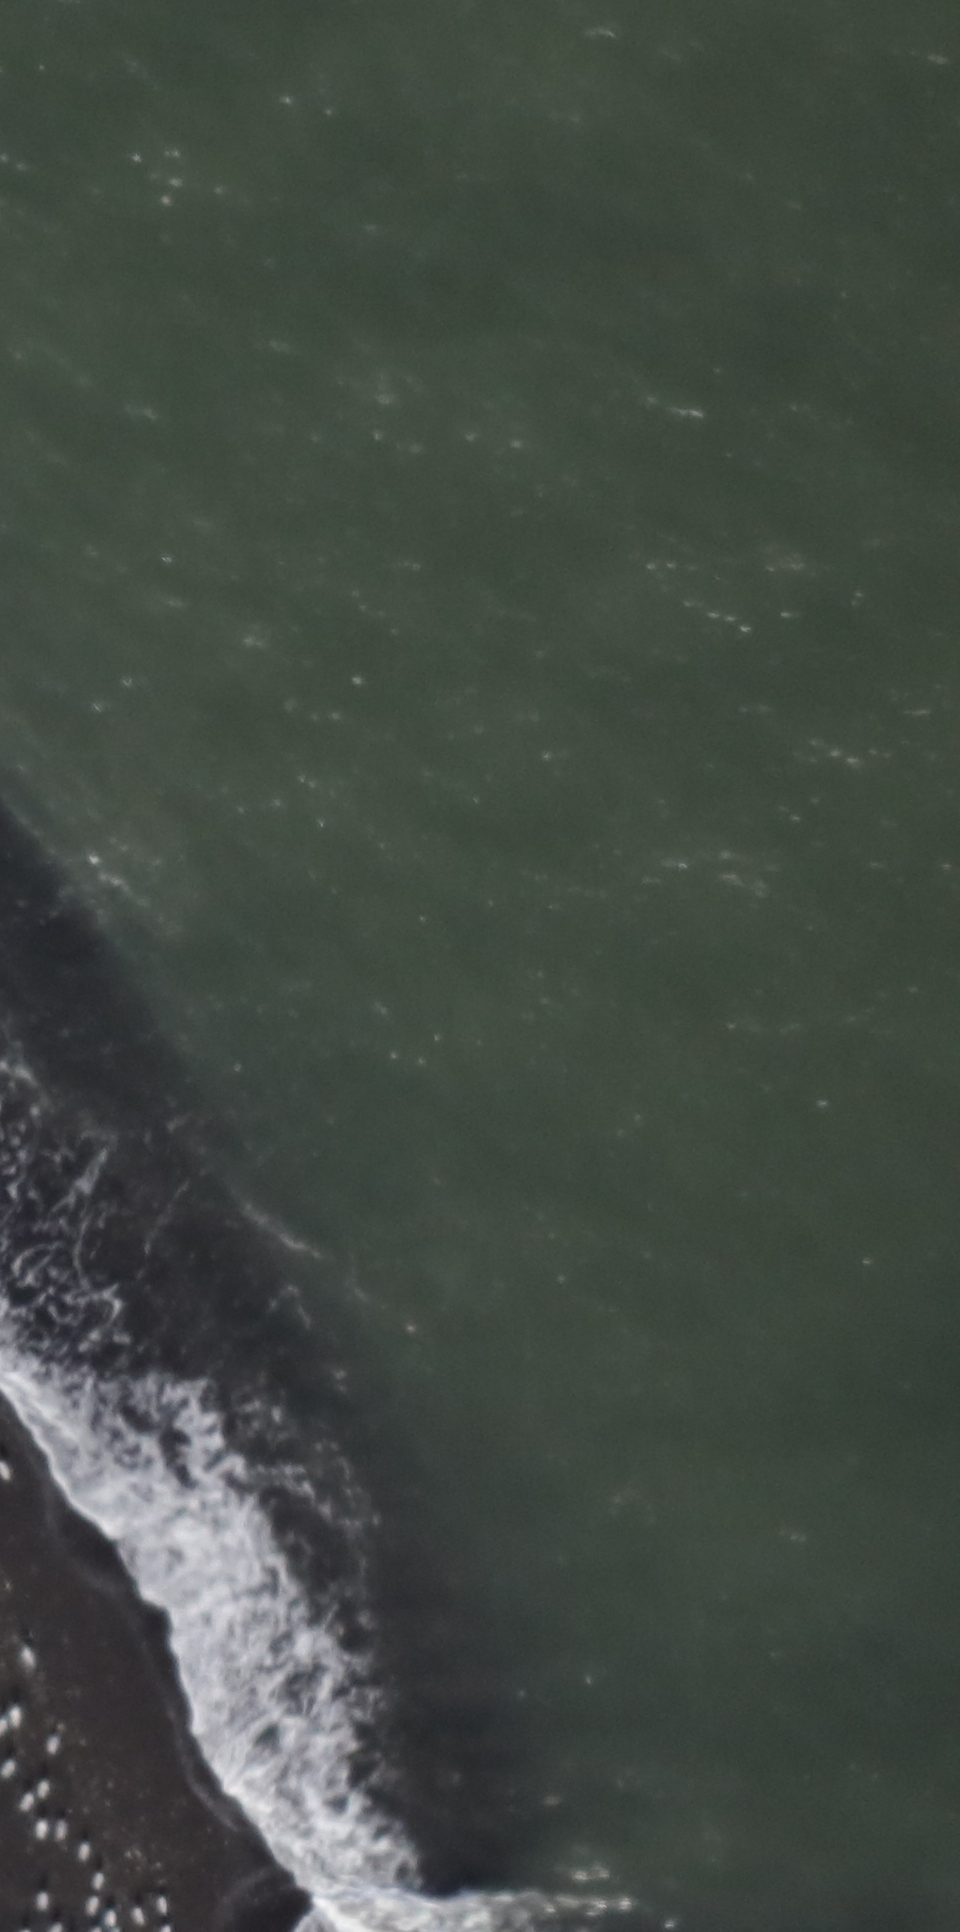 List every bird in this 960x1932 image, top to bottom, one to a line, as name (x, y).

gull (6, 1471)
gull (33, 1651)
gull (15, 1717)
gull (0, 1721)
gull (52, 1738)
gull (12, 1768)
gull (46, 1787)
gull (30, 1799)
gull (62, 1826)
gull (43, 1827)
gull (90, 1853)
gull (100, 1881)
gull (43, 1898)
gull (95, 1904)
gull (164, 1905)
gull (136, 1917)
gull (113, 1920)